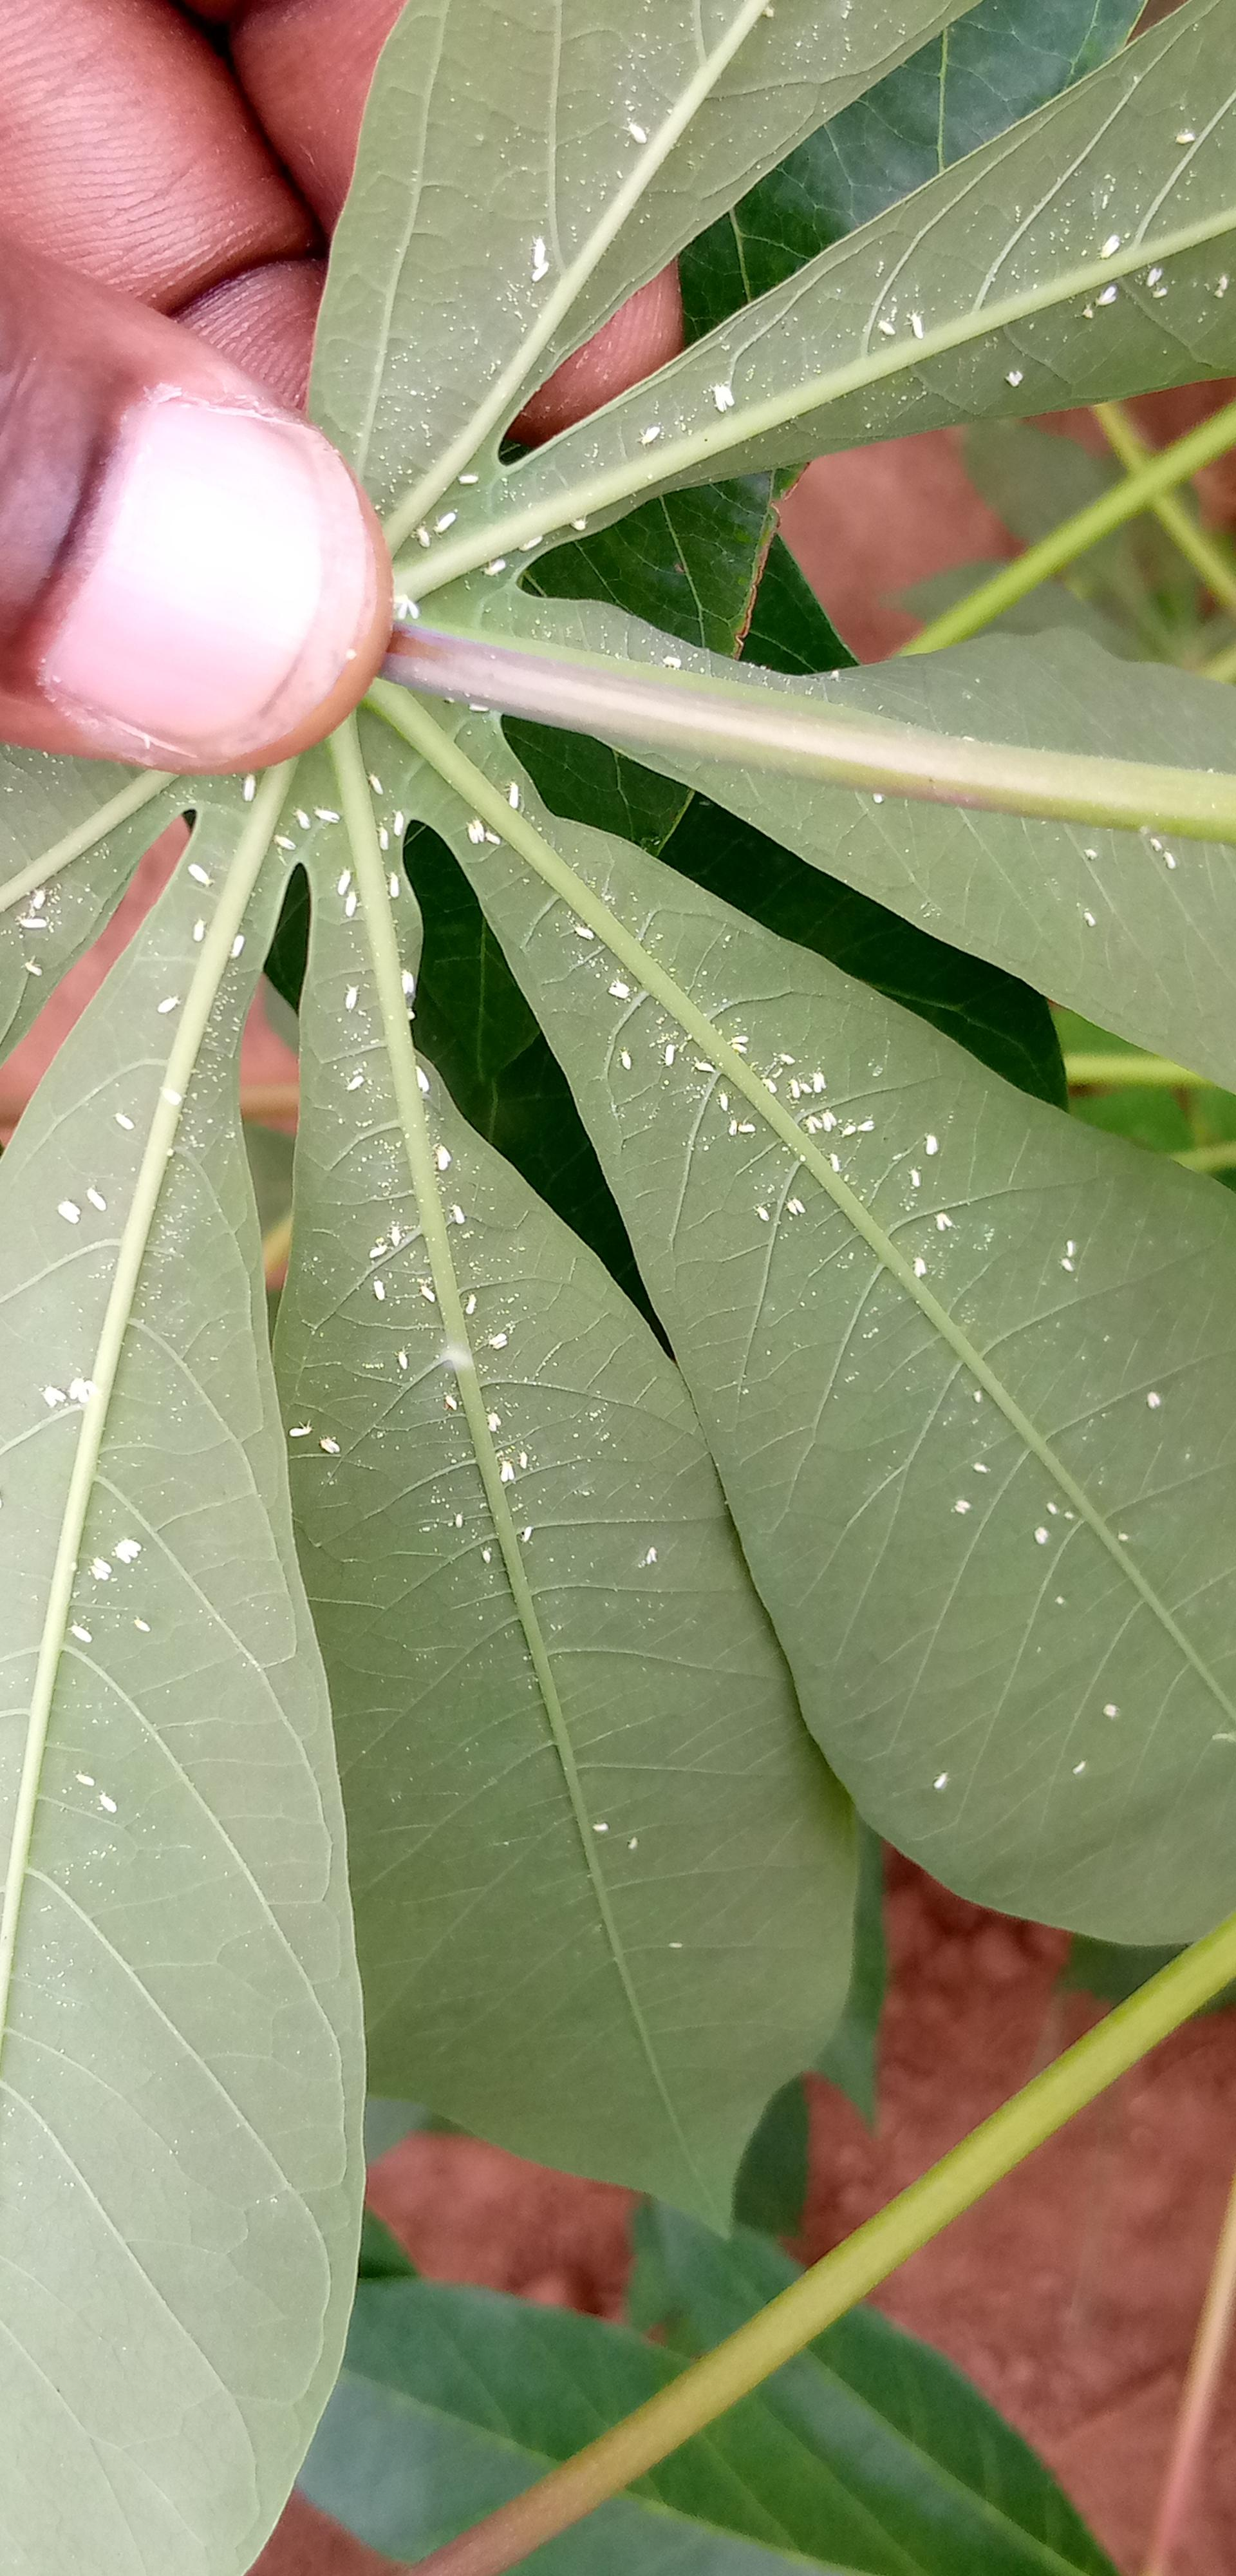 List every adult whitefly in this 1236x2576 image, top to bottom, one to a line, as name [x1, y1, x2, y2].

whitefly [617, 112, 650, 156]
whitefly [1178, 112, 1201, 155]
whitefly [1090, 225, 1127, 270]
whitefly [514, 228, 563, 291]
whitefly [1143, 258, 1186, 304]
whitefly [1089, 277, 1122, 317]
whitefly [902, 296, 933, 341]
whitefly [868, 305, 901, 343]
whitefly [709, 368, 750, 420]
whitefly [636, 410, 688, 462]
whitefly [454, 450, 496, 491]
whitefly [429, 502, 467, 540]
whitefly [401, 506, 438, 570]
whitefly [565, 507, 597, 542]
whitefly [513, 520, 554, 552]
whitefly [477, 557, 518, 582]
whitefly [394, 575, 436, 626]
whitefly [651, 645, 687, 679]
whitefly [235, 766, 274, 811]
whitefly [362, 766, 407, 797]
whitefly [495, 770, 531, 811]
whitefly [312, 798, 351, 838]
whitefly [286, 799, 327, 833]
whitefly [383, 800, 419, 843]
whitefly [462, 810, 510, 861]
whitefly [368, 811, 406, 860]
whitefly [458, 816, 510, 850]
whitefly [1143, 824, 1161, 860]
whitefly [268, 826, 306, 862]
whitefly [1158, 846, 1182, 874]
whitefly [173, 850, 223, 893]
whitefly [326, 857, 362, 902]
whitefly [382, 868, 419, 914]
whitefly [30, 878, 64, 916]
whitefly [333, 880, 364, 924]
whitefly [11, 904, 61, 940]
whitefly [1077, 909, 1101, 936]
whitefly [189, 914, 211, 943]
whitefly [570, 917, 593, 947]
whitefly [223, 927, 257, 965]
whitefly [14, 951, 51, 987]
whitefly [397, 959, 413, 1004]
whitefly [337, 974, 365, 1012]
whitefly [608, 979, 635, 1007]
whitefly [149, 987, 197, 1016]
whitefly [718, 1023, 753, 1058]
whitefly [726, 1028, 762, 1067]
whitefly [772, 1037, 803, 1068]
whitefly [615, 1040, 644, 1074]
whitefly [659, 1041, 681, 1071]
whitefly [691, 1052, 733, 1085]
whitefly [413, 1054, 438, 1103]
whitefly [344, 1063, 380, 1097]
whitefly [796, 1063, 828, 1101]
whitefly [762, 1067, 786, 1097]
whitefly [786, 1070, 812, 1110]
whitefly [715, 1089, 741, 1120]
whitefly [816, 1096, 838, 1134]
whitefly [799, 1106, 823, 1144]
whitefly [852, 1109, 879, 1135]
whitefly [109, 1112, 147, 1138]
whitefly [724, 1112, 756, 1151]
whitefly [838, 1112, 856, 1146]
whitefly [727, 1113, 756, 1145]
whitefly [912, 1128, 948, 1165]
whitefly [426, 1135, 467, 1177]
whitefly [824, 1140, 847, 1173]
whitefly [898, 1159, 926, 1201]
whitefly [84, 1176, 120, 1219]
whitefly [786, 1186, 818, 1228]
whitefly [782, 1187, 816, 1225]
whitefly [53, 1193, 96, 1233]
whitefly [443, 1196, 474, 1229]
whitefly [929, 1201, 955, 1239]
whitefly [750, 1206, 778, 1231]
whitefly [376, 1214, 424, 1258]
whitefly [1062, 1229, 1090, 1277]
whitefly [1054, 1235, 1084, 1275]
whitefly [360, 1238, 398, 1270]
whitefly [913, 1249, 934, 1281]
whitefly [364, 1270, 391, 1309]
whitefly [409, 1273, 446, 1311]
whitefly [460, 1282, 494, 1320]
whitefly [483, 1316, 516, 1359]
whitefly [375, 1337, 425, 1376]
whitefly [64, 1359, 104, 1406]
whitefly [15, 1379, 68, 1414]
whitefly [1146, 1379, 1174, 1414]
whitefly [436, 1383, 462, 1419]
whitefly [480, 1401, 523, 1434]
whitefly [277, 1412, 326, 1443]
whitefly [492, 1443, 527, 1484]
whitefly [969, 1449, 988, 1480]
whitefly [954, 1494, 986, 1523]
whitefly [1042, 1495, 1080, 1522]
whitefly [439, 1506, 485, 1539]
whitefly [1033, 1519, 1054, 1554]
whitefly [513, 1522, 544, 1553]
whitefly [111, 1530, 153, 1567]
whitefly [465, 1531, 498, 1567]
whitefly [82, 1547, 117, 1586]
whitefly [1046, 1582, 1072, 1607]
whitefly [123, 1604, 160, 1641]
whitefly [65, 1611, 100, 1651]
whitefly [1098, 1690, 1146, 1726]
whitefly [1066, 1750, 1095, 1781]
whitefly [915, 1763, 960, 1797]
whitefly [62, 1764, 97, 1789]
whitefly [84, 1782, 124, 1814]
whitefly [579, 1806, 608, 1845]